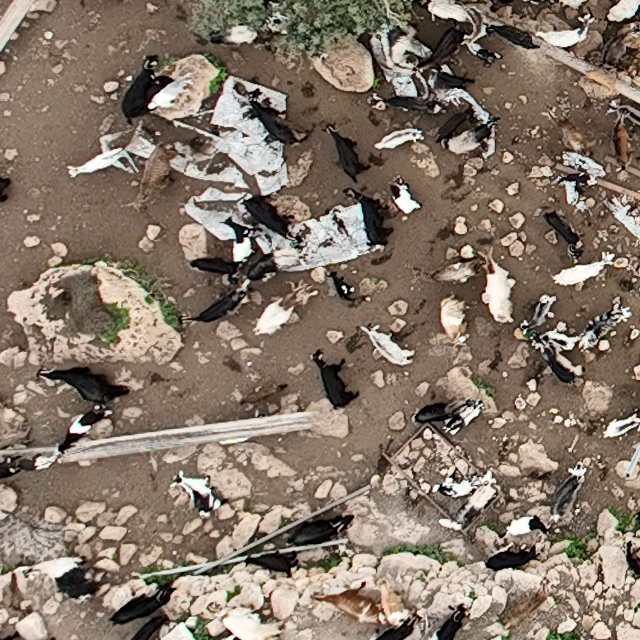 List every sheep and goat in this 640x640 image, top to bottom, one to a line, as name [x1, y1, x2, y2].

goat [488, 0, 516, 4]
goat [521, 0, 564, 6]
goat [561, 0, 601, 9]
goat [606, 0, 639, 23]
goat [426, 1, 466, 22]
goat [266, 3, 288, 36]
goat [462, 6, 489, 44]
goat [536, 14, 595, 48]
goat [208, 23, 262, 45]
goat [485, 25, 540, 50]
goat [600, 26, 639, 68]
goat [412, 27, 464, 73]
goat [370, 28, 419, 76]
goat [394, 28, 419, 70]
goat [391, 31, 430, 57]
goat [465, 42, 501, 65]
goat [121, 55, 159, 126]
goat [587, 69, 616, 91]
goat [436, 71, 475, 90]
goat [247, 87, 300, 146]
goat [369, 94, 431, 111]
goat [606, 99, 639, 131]
goat [545, 104, 586, 155]
goat [434, 106, 474, 146]
goat [613, 109, 635, 170]
goat [443, 118, 501, 156]
goat [322, 124, 372, 182]
goat [374, 128, 424, 150]
goat [123, 142, 186, 214]
goat [67, 147, 125, 178]
goat [563, 172, 591, 206]
goat [388, 175, 422, 216]
goat [343, 188, 395, 252]
goat [242, 195, 304, 243]
goat [544, 212, 584, 250]
goat [219, 216, 254, 261]
goat [247, 243, 306, 282]
goat [476, 245, 515, 323]
goat [551, 252, 614, 285]
goat [190, 256, 241, 282]
goat [432, 257, 484, 285]
goat [329, 271, 357, 303]
goat [177, 281, 250, 325]
goat [252, 281, 312, 335]
goat [440, 294, 471, 346]
goat [520, 295, 556, 334]
goat [578, 295, 622, 352]
goat [360, 326, 415, 364]
goat [529, 333, 577, 352]
goat [532, 336, 584, 385]
goat [313, 350, 359, 410]
goat [37, 365, 130, 404]
goat [414, 400, 474, 423]
goat [442, 402, 483, 436]
goat [57, 403, 112, 455]
goat [603, 413, 639, 440]
goat [20, 449, 60, 470]
goat [1, 457, 19, 478]
goat [548, 461, 586, 525]
goat [440, 470, 496, 529]
goat [174, 471, 222, 518]
goat [437, 477, 476, 497]
goat [634, 507, 639, 528]
goat [285, 514, 354, 546]
goat [506, 515, 550, 536]
goat [624, 541, 639, 576]
goat [485, 545, 540, 571]
goat [246, 550, 300, 578]
goat [21, 556, 84, 580]
goat [497, 579, 549, 630]
goat [110, 580, 173, 625]
goat [378, 581, 411, 623]
goat [309, 582, 380, 624]
goat [209, 601, 286, 639]
goat [435, 603, 466, 639]
goat [130, 615, 169, 639]
goat [377, 615, 421, 639]